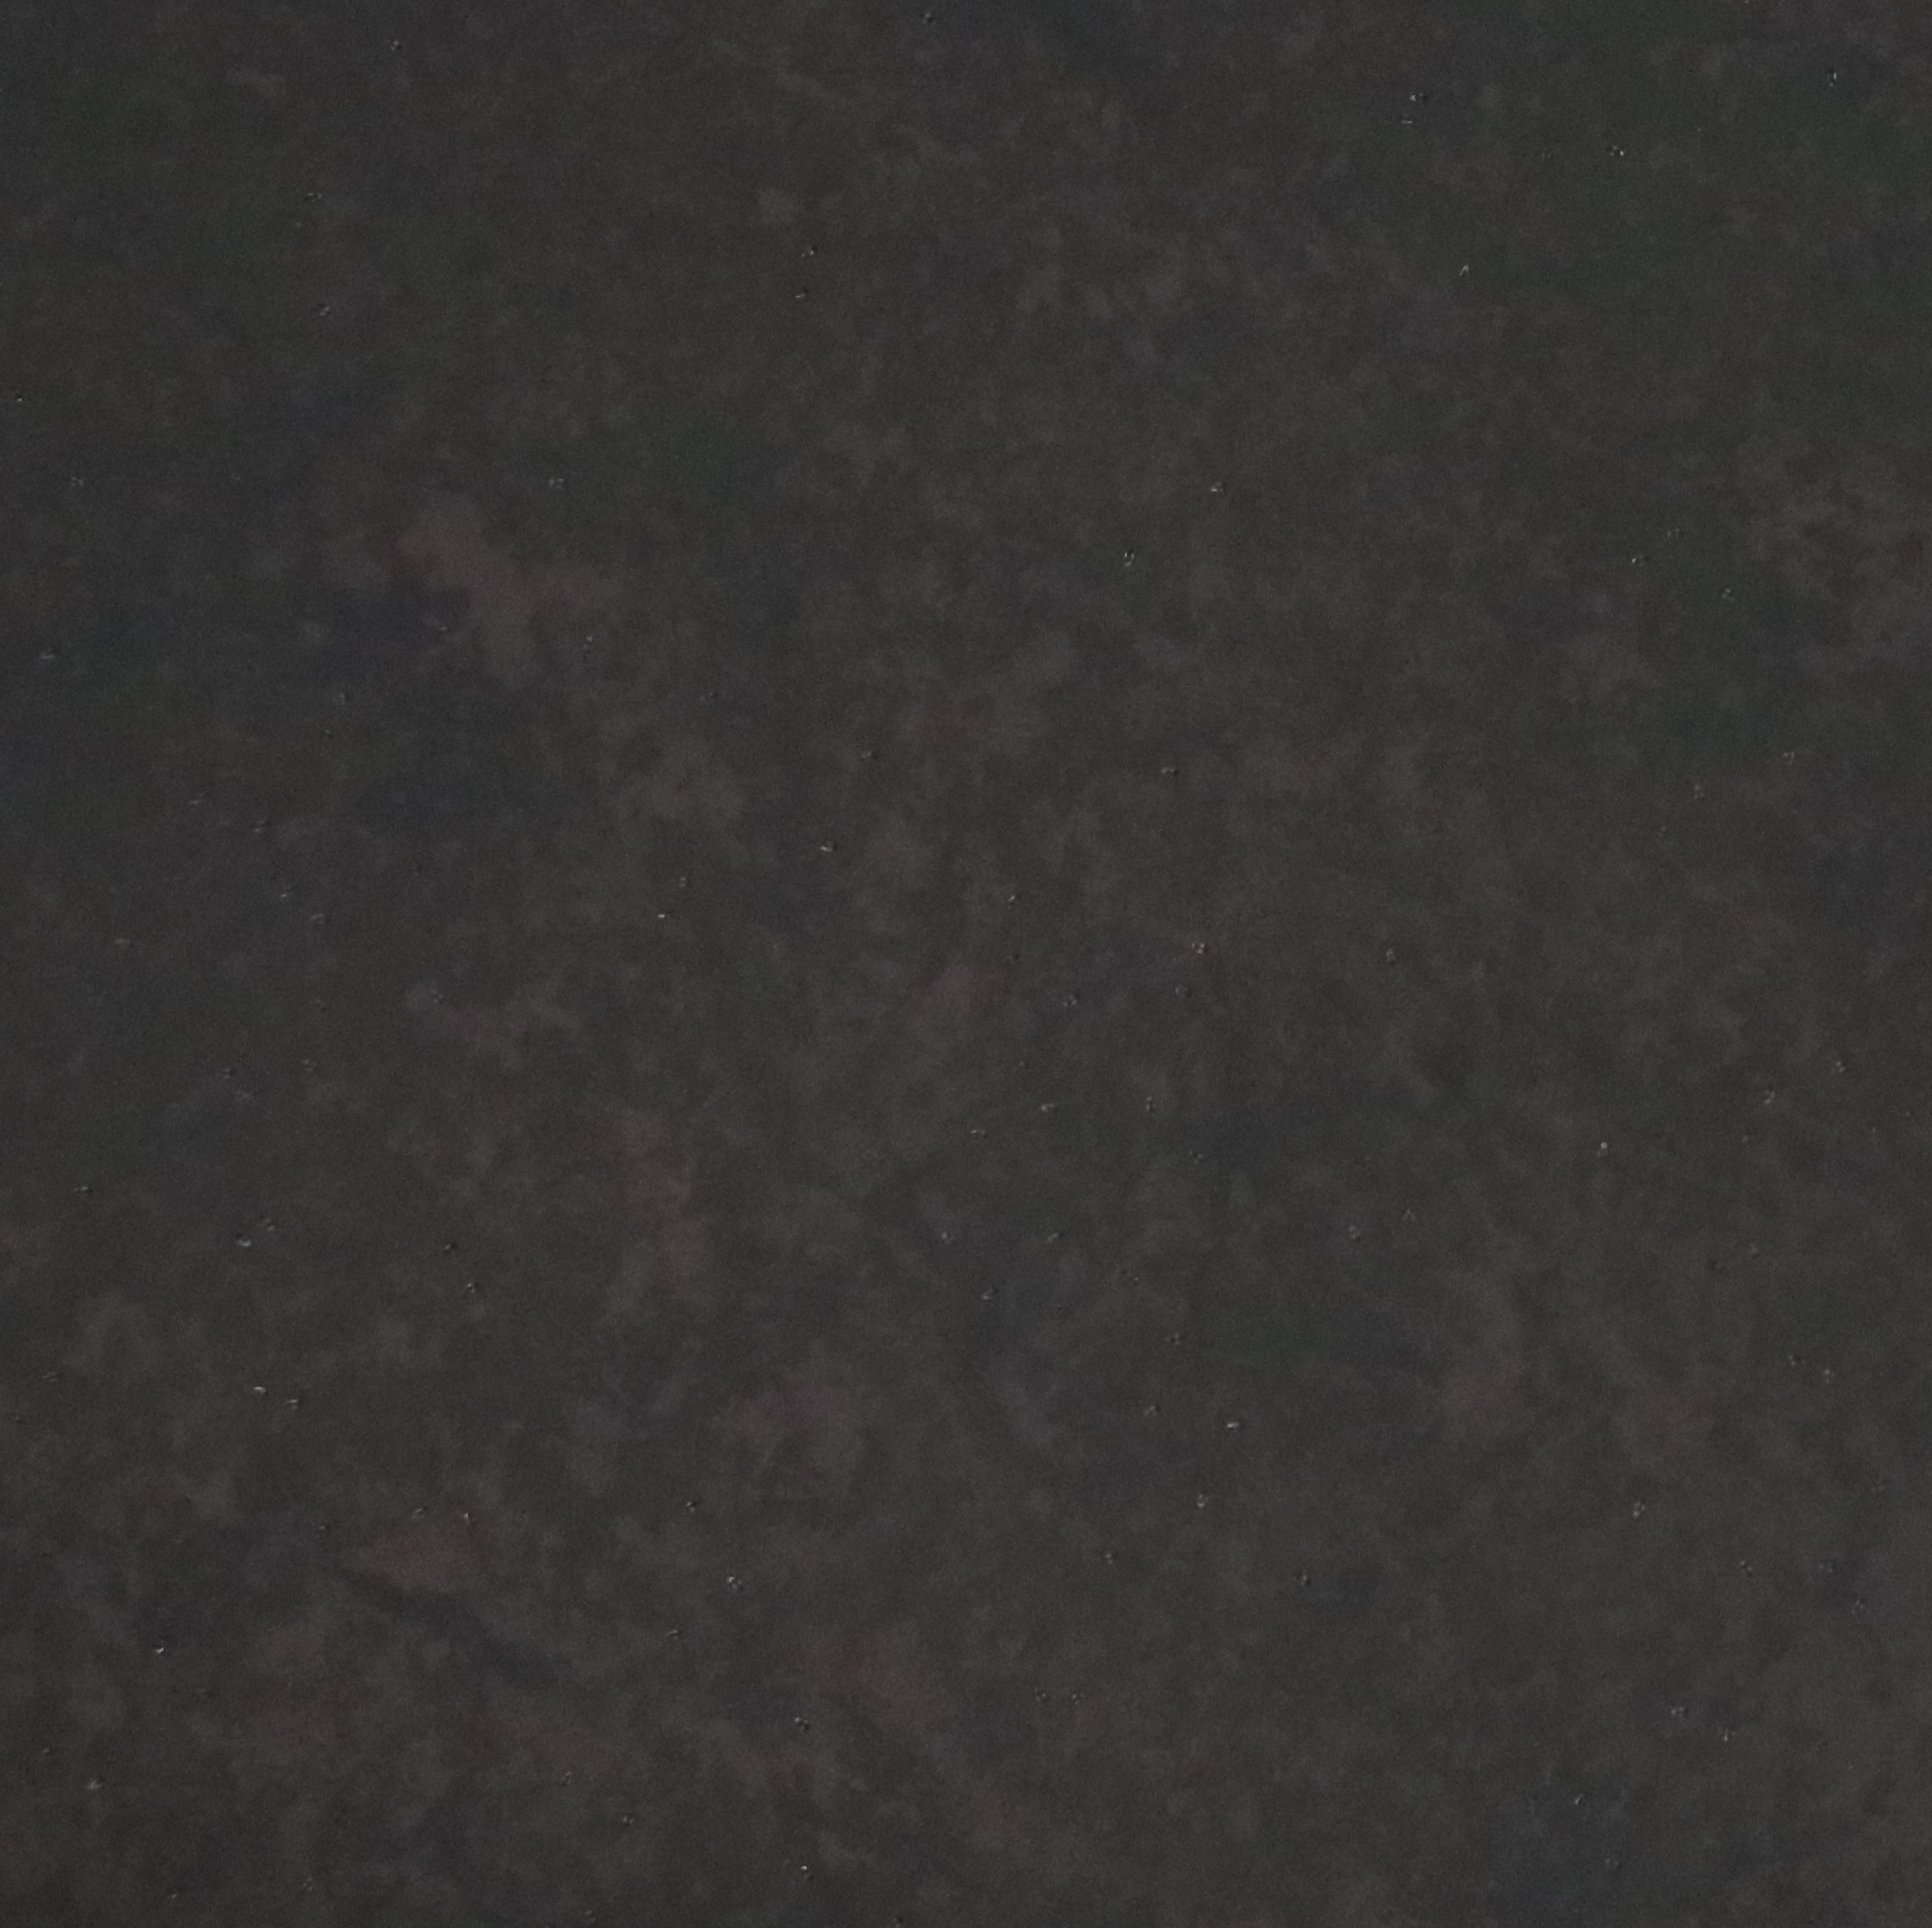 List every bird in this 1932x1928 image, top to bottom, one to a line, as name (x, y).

brant (922, 16)
brant (391, 48)
brant (1833, 74)
brant (1420, 96)
brant (1409, 114)
brant (1618, 147)
brant (316, 198)
brant (301, 228)
brant (810, 248)
brant (1473, 271)
brant (803, 299)
brant (319, 307)
brant (17, 394)
brant (78, 484)
brant (1218, 485)
brant (1684, 532)
brant (1129, 557)
brant (1643, 564)
brant (1732, 592)
brant (440, 634)
brant (596, 645)
brant (48, 652)
brant (584, 658)
brant (712, 694)
brant (351, 704)
brant (334, 740)
brant (865, 754)
brant (1789, 755)
brant (1169, 768)
brant (1704, 783)
brant (202, 802)
brant (263, 829)
brant (828, 848)
brant (687, 879)
brant (294, 881)
brant (1015, 894)
brant (315, 911)
brant (663, 917)
brant (115, 931)
brant (1203, 944)
brant (1391, 955)
brant (1002, 959)
brant (1179, 994)
brant (322, 995)
brant (438, 998)
brant (1079, 1001)
brant (1032, 1058)
brant (312, 1059)
brant (1834, 1069)
brant (227, 1077)
brant (1156, 1098)
brant (1769, 1100)
brant (1048, 1105)
brant (1909, 1116)
brant (980, 1125)
brant (1756, 1140)
brant (1874, 1142)
brant (1606, 1148)
brant (1207, 1151)
brant (84, 1186)
brant (270, 1231)
brant (1354, 1234)
brant (949, 1237)
brant (245, 1239)
brant (1060, 1242)
brant (459, 1256)
brant (1745, 1259)
brant (1133, 1278)
brant (479, 1298)
brant (989, 1298)
brant (1184, 1343)
brant (1799, 1363)
brant (58, 1374)
brant (1834, 1384)
brant (268, 1391)
brant (307, 1406)
brant (1158, 1417)
brant (1238, 1423)
brant (28, 1430)
brant (1888, 1479)
brant (1205, 1495)
brant (1638, 1506)
brant (688, 1508)
brant (323, 1518)
brant (424, 1518)
brant (467, 1520)
brant (1106, 1551)
brant (1749, 1575)
brant (1832, 1579)
brant (1304, 1584)
brant (729, 1587)
brant (1866, 1611)
brant (679, 1637)
brant (163, 1647)
brant (214, 1692)
brant (1075, 1697)
brant (1022, 1699)
brant (1687, 1705)
brant (806, 1724)
brant (1722, 1730)
brant (48, 1752)
brant (571, 1772)
brant (108, 1782)
brant (1578, 1798)
brant (1526, 1813)
brant (626, 1818)
brant (1618, 1866)
brant (802, 1869)
brant (312, 1884)
brant (187, 1899)
brant (603, 1908)